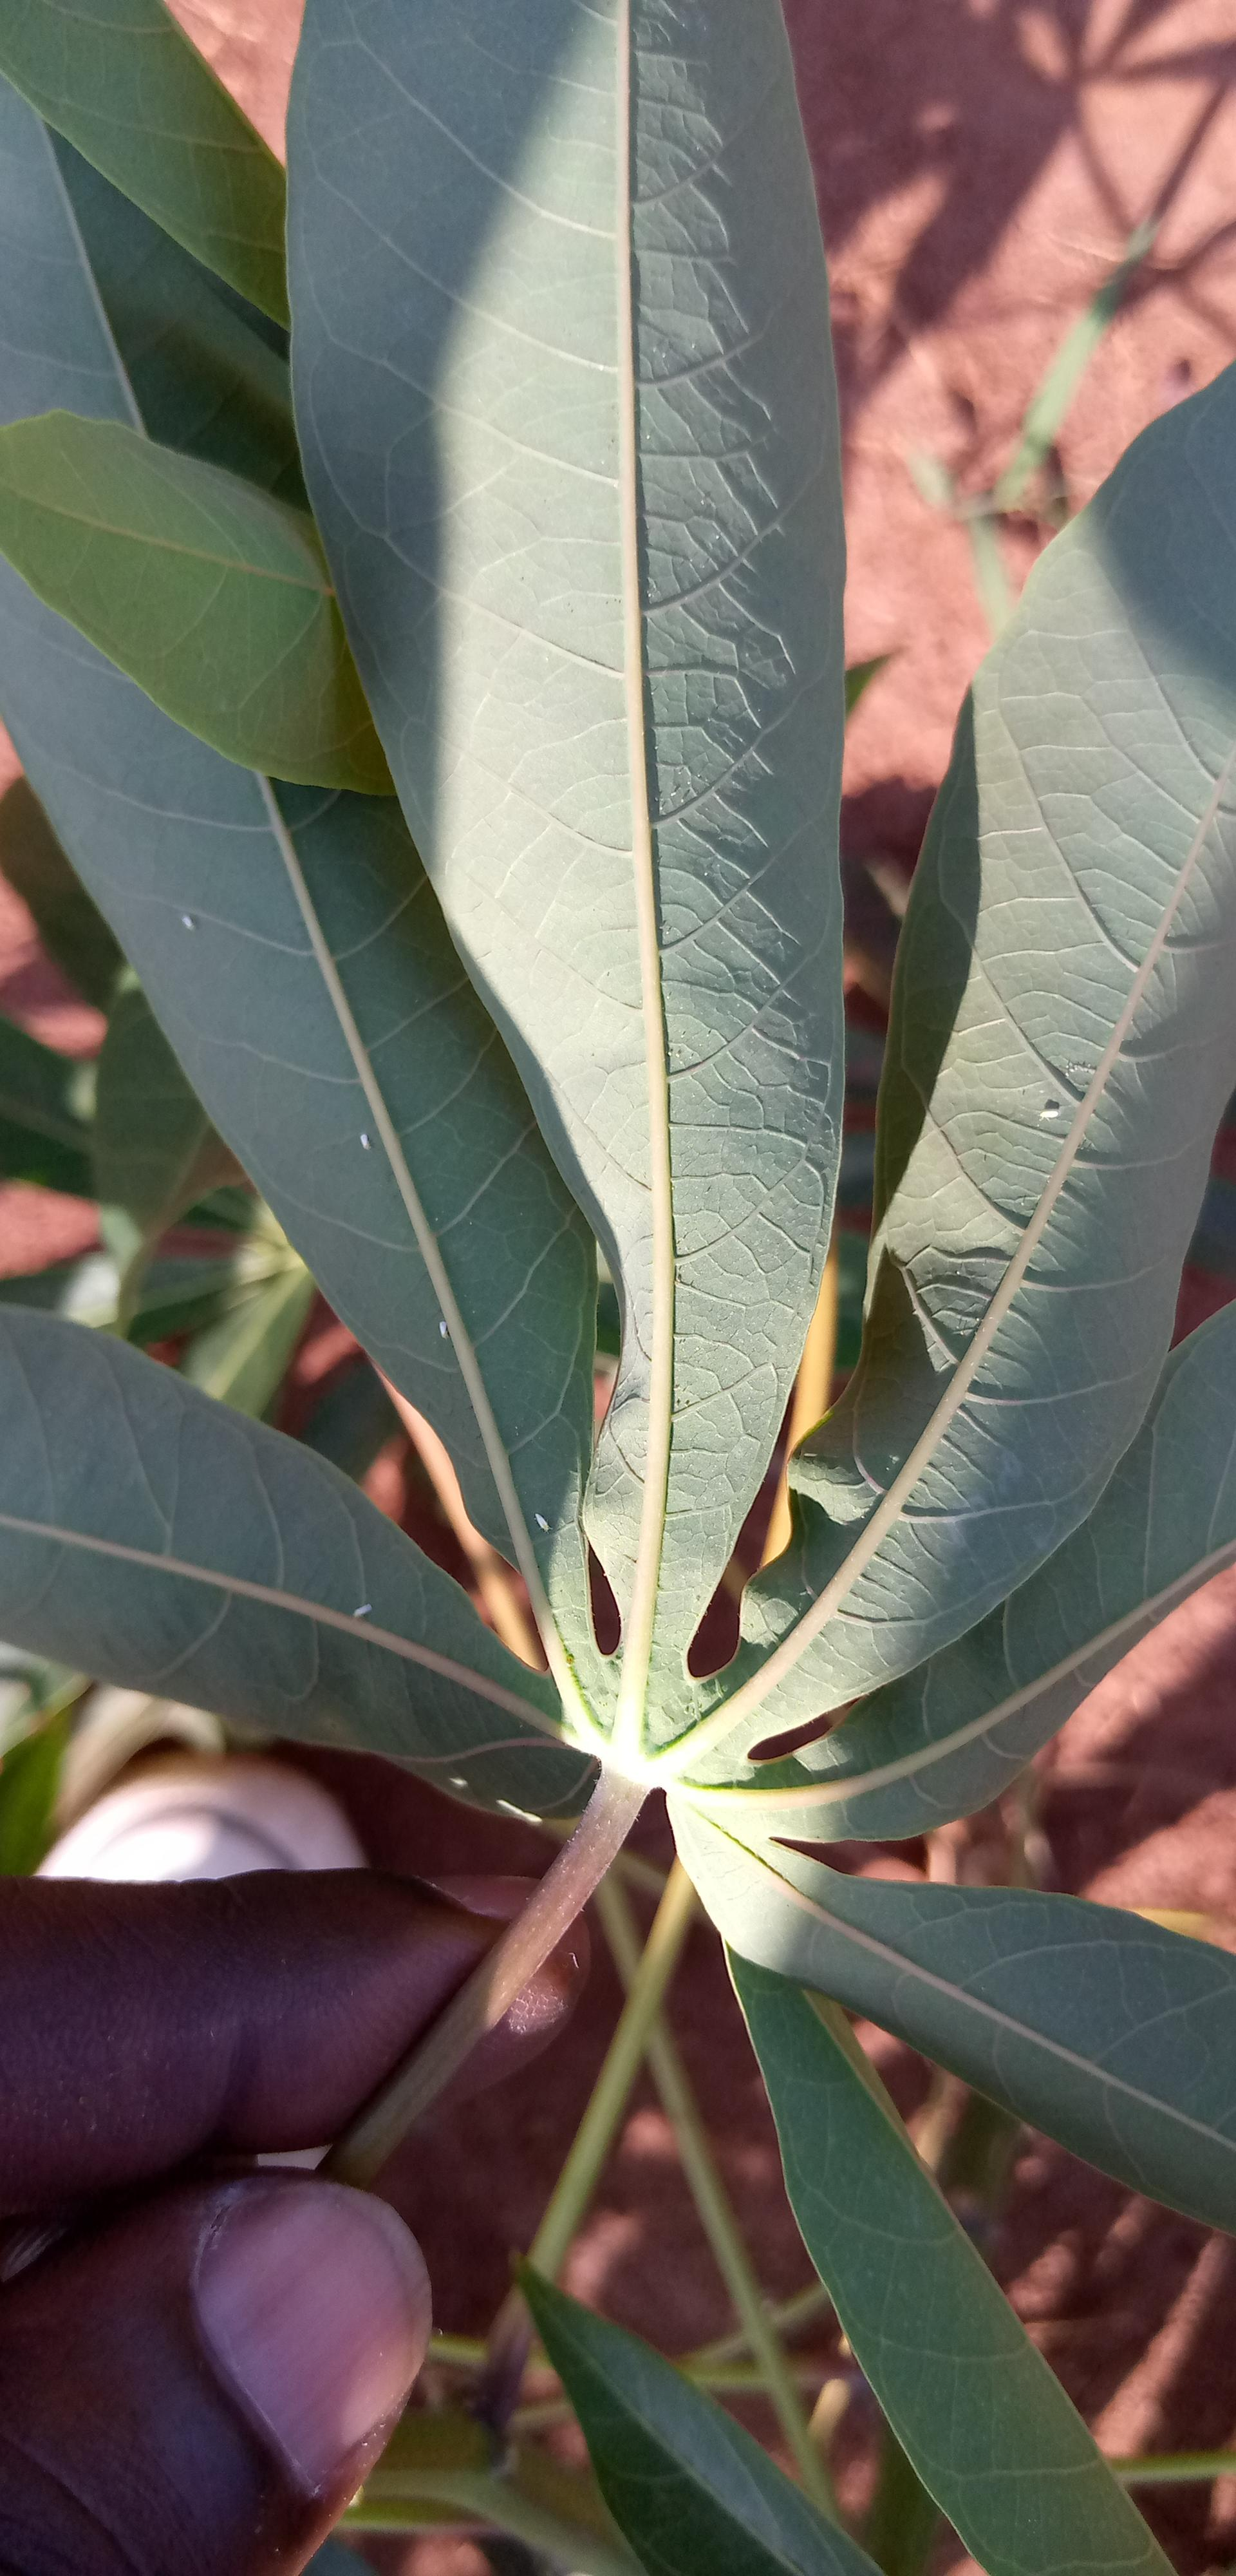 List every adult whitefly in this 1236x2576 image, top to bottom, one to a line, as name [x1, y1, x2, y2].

whitefly [180, 914, 198, 932]
whitefly [1037, 1107, 1062, 1126]
whitefly [359, 1132, 373, 1153]
whitefly [436, 1318, 450, 1340]
whitefly [532, 1511, 552, 1533]
whitefly [351, 1602, 376, 1619]